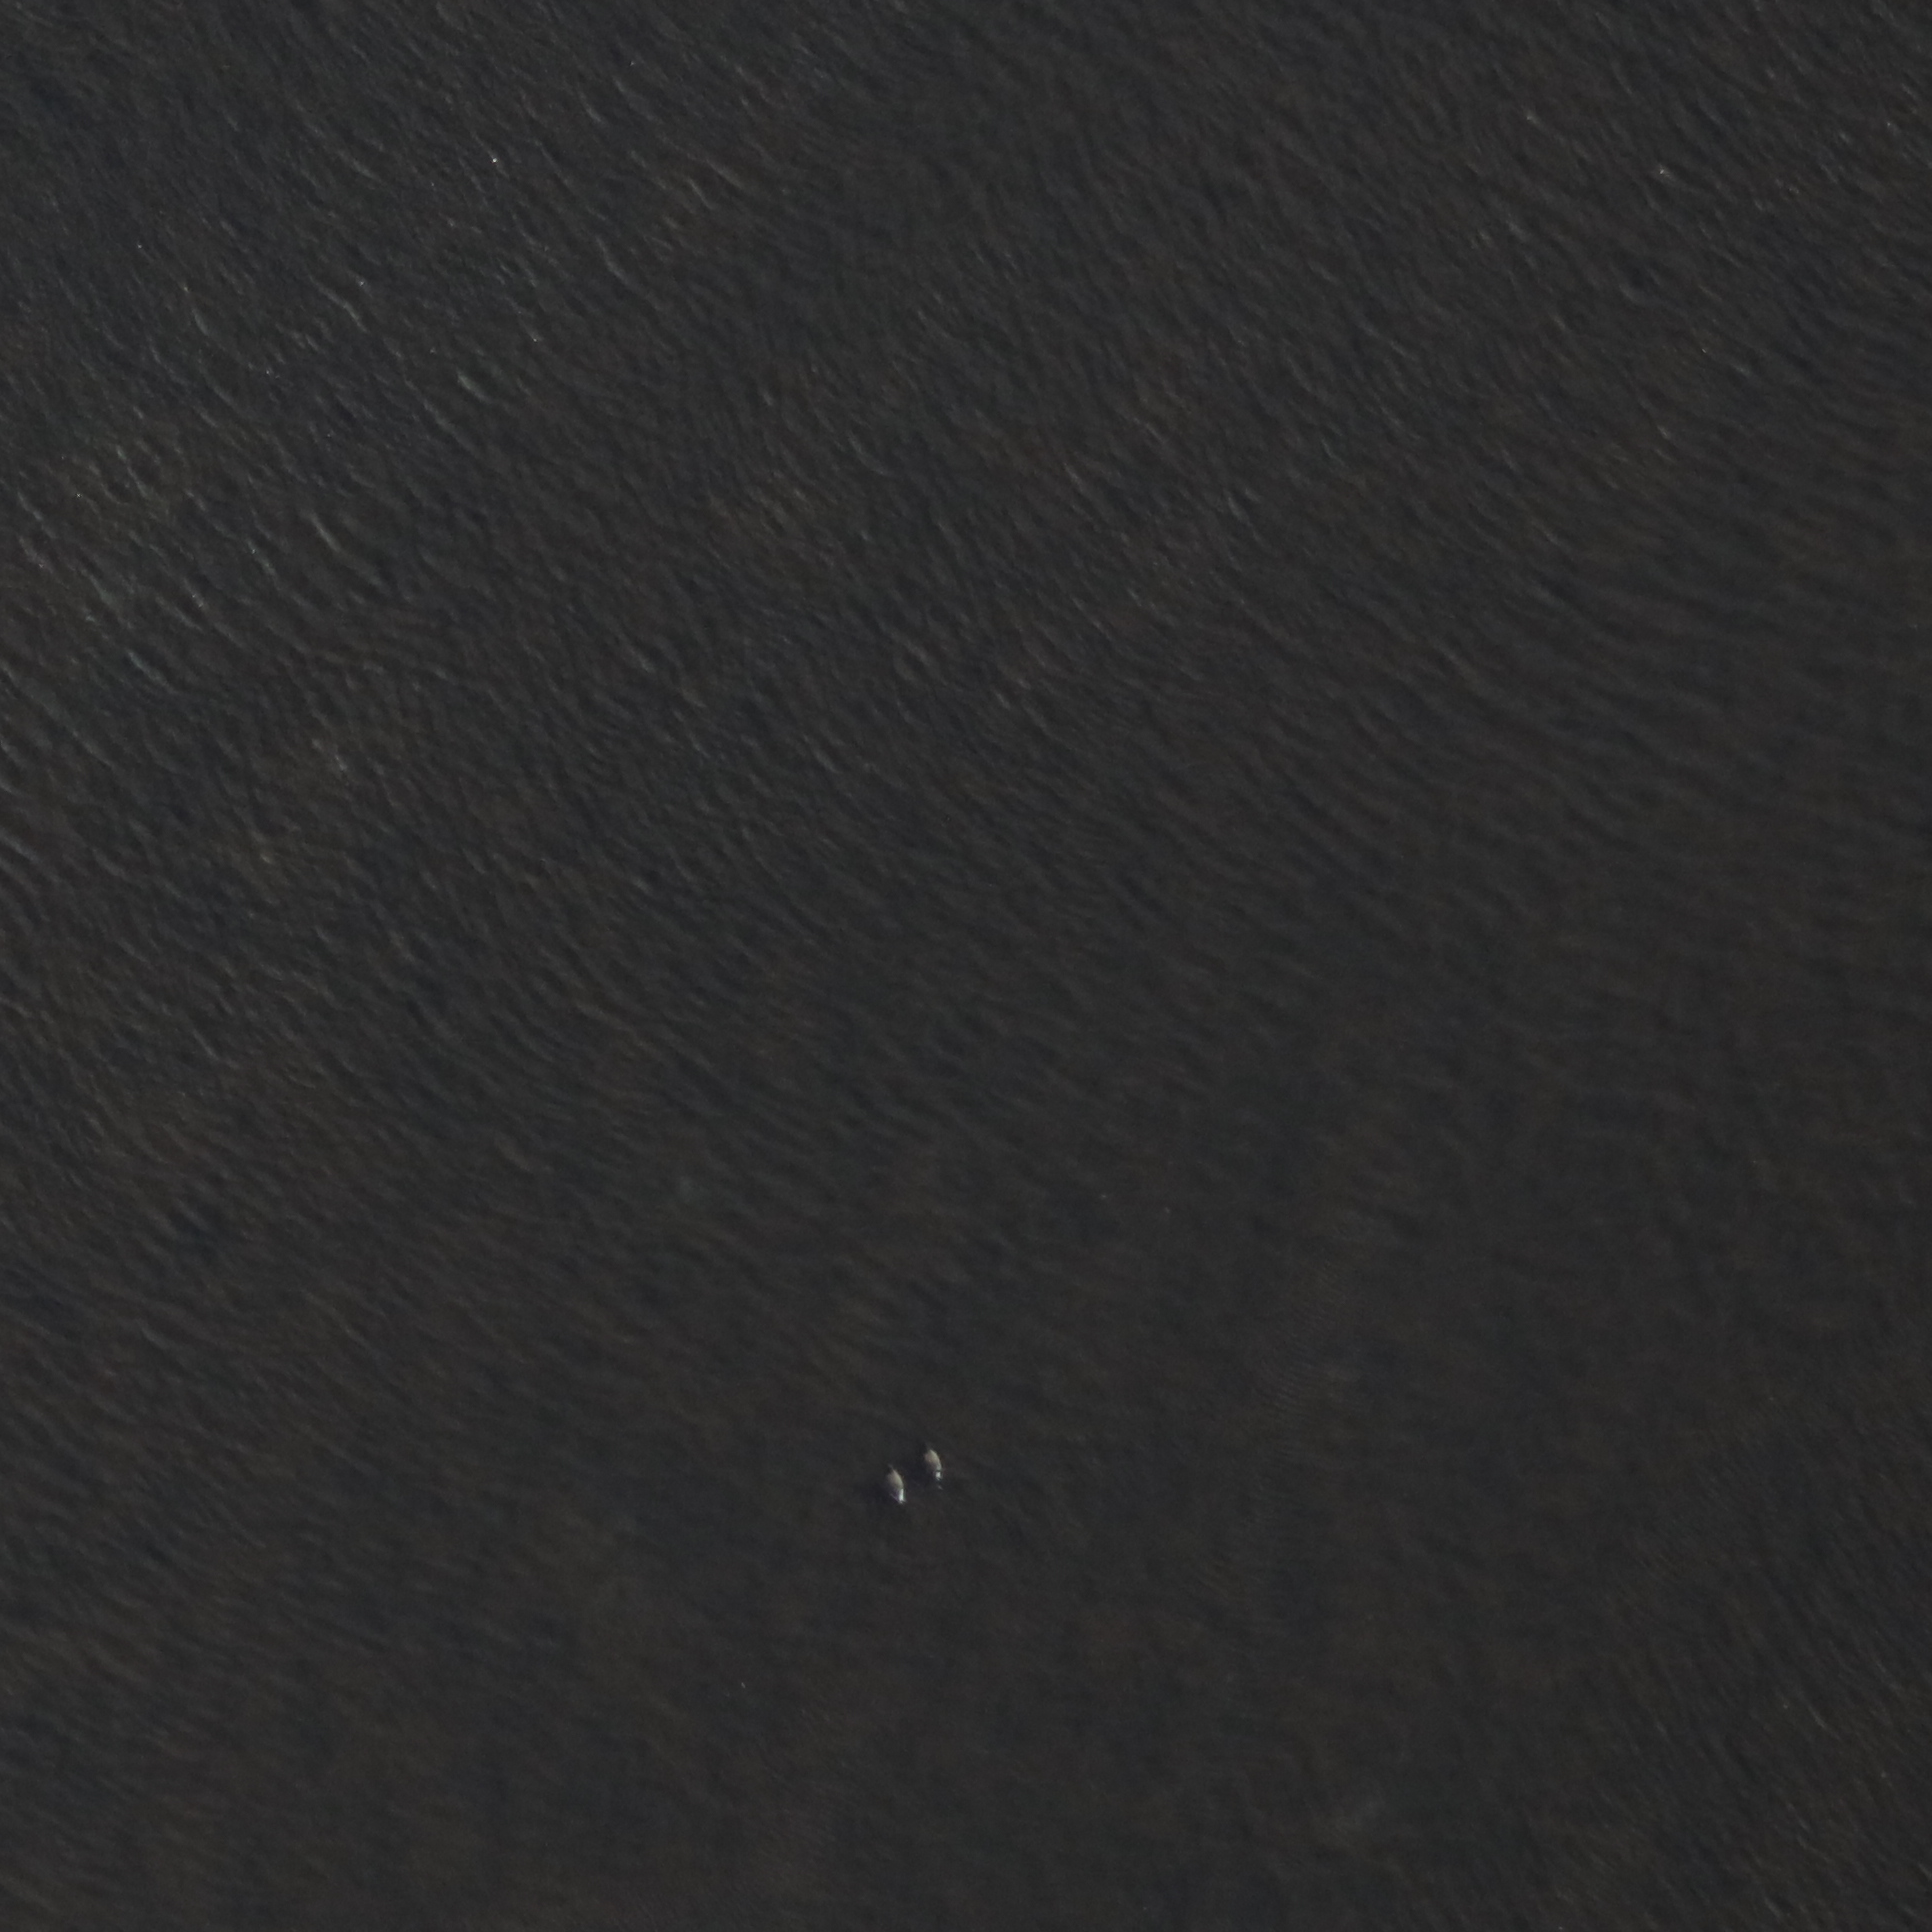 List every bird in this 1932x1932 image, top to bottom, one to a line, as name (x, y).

brant (931, 1462)
brant (895, 1487)